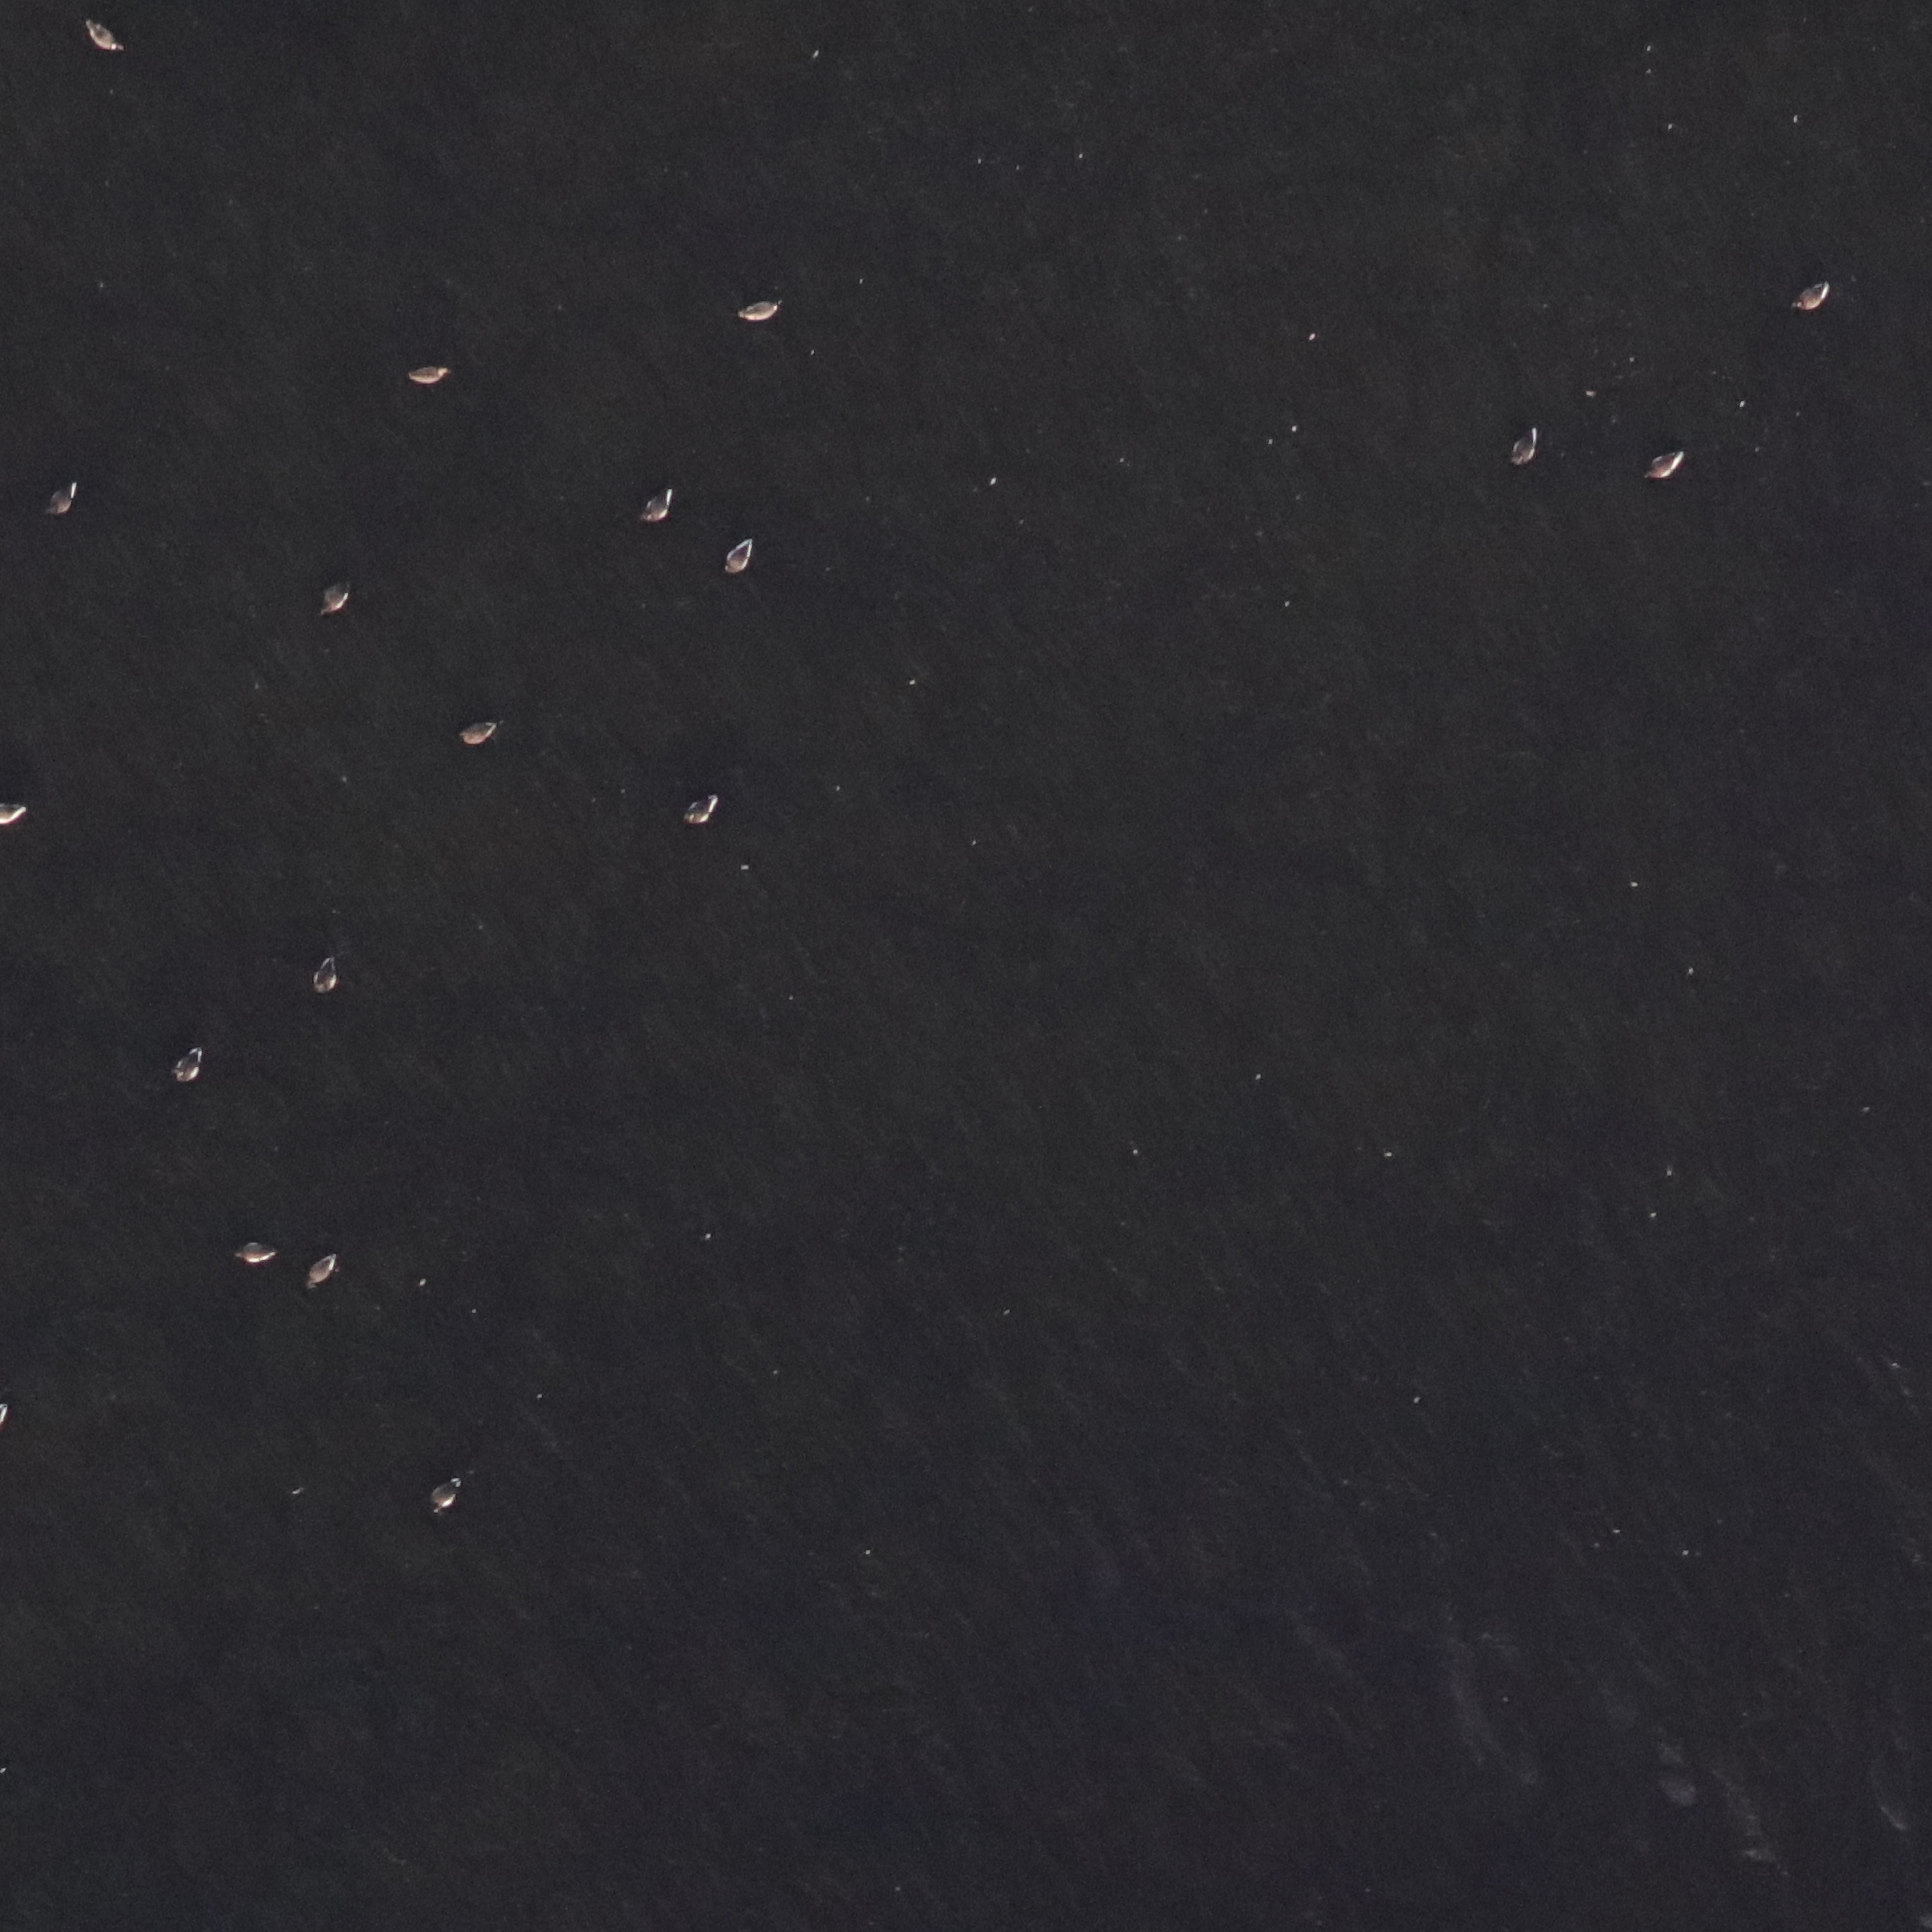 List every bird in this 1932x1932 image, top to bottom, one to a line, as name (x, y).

other bird (106, 32)
brant (1810, 299)
other bird (763, 310)
other bird (423, 378)
brant (1523, 449)
brant (1663, 465)
brant (61, 499)
brant (658, 508)
brant (738, 559)
brant (335, 593)
brant (476, 728)
brant (701, 809)
brant (3, 813)
brant (325, 976)
brant (187, 1065)
brant (263, 1251)
brant (327, 1261)
brant (444, 1493)